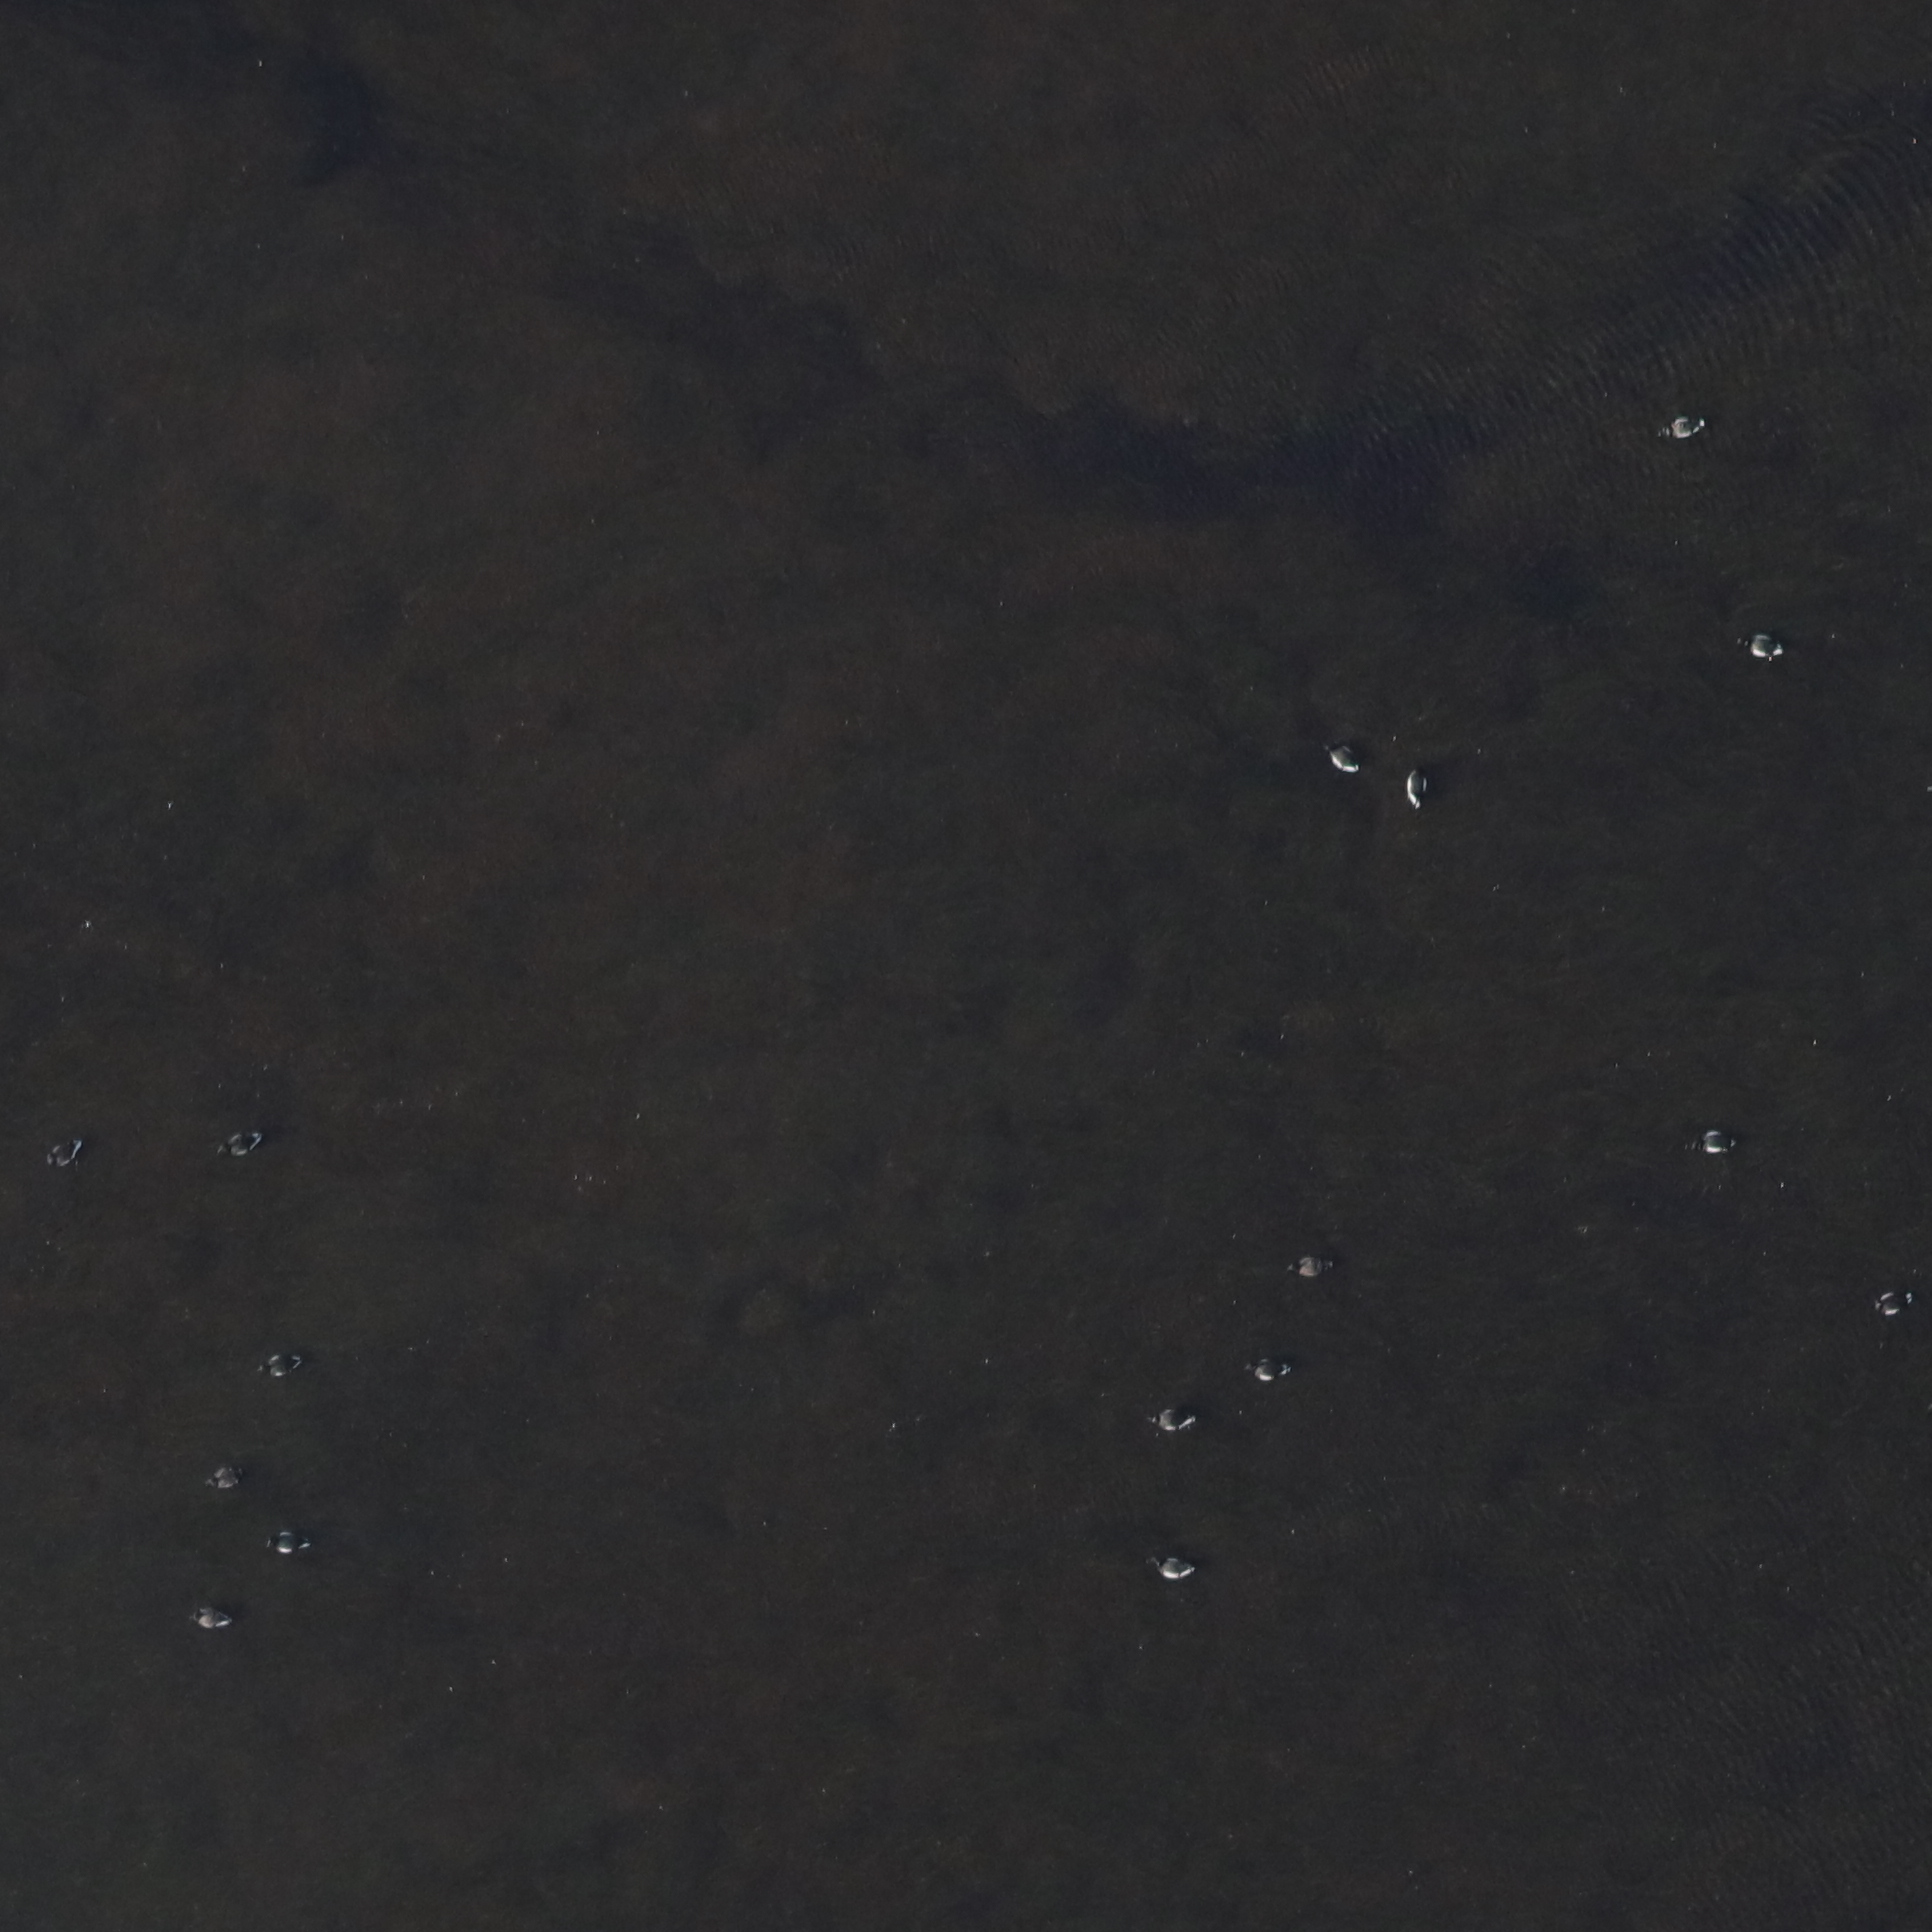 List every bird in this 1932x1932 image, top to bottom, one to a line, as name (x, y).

brant (1684, 429)
brant (1763, 647)
brant (1345, 755)
brant (1416, 787)
brant (1715, 1142)
brant (242, 1144)
brant (62, 1152)
brant (1307, 1264)
brant (1889, 1301)
brant (281, 1367)
brant (1269, 1369)
brant (1171, 1418)
brant (222, 1474)
brant (291, 1543)
brant (1175, 1569)
brant (206, 1617)